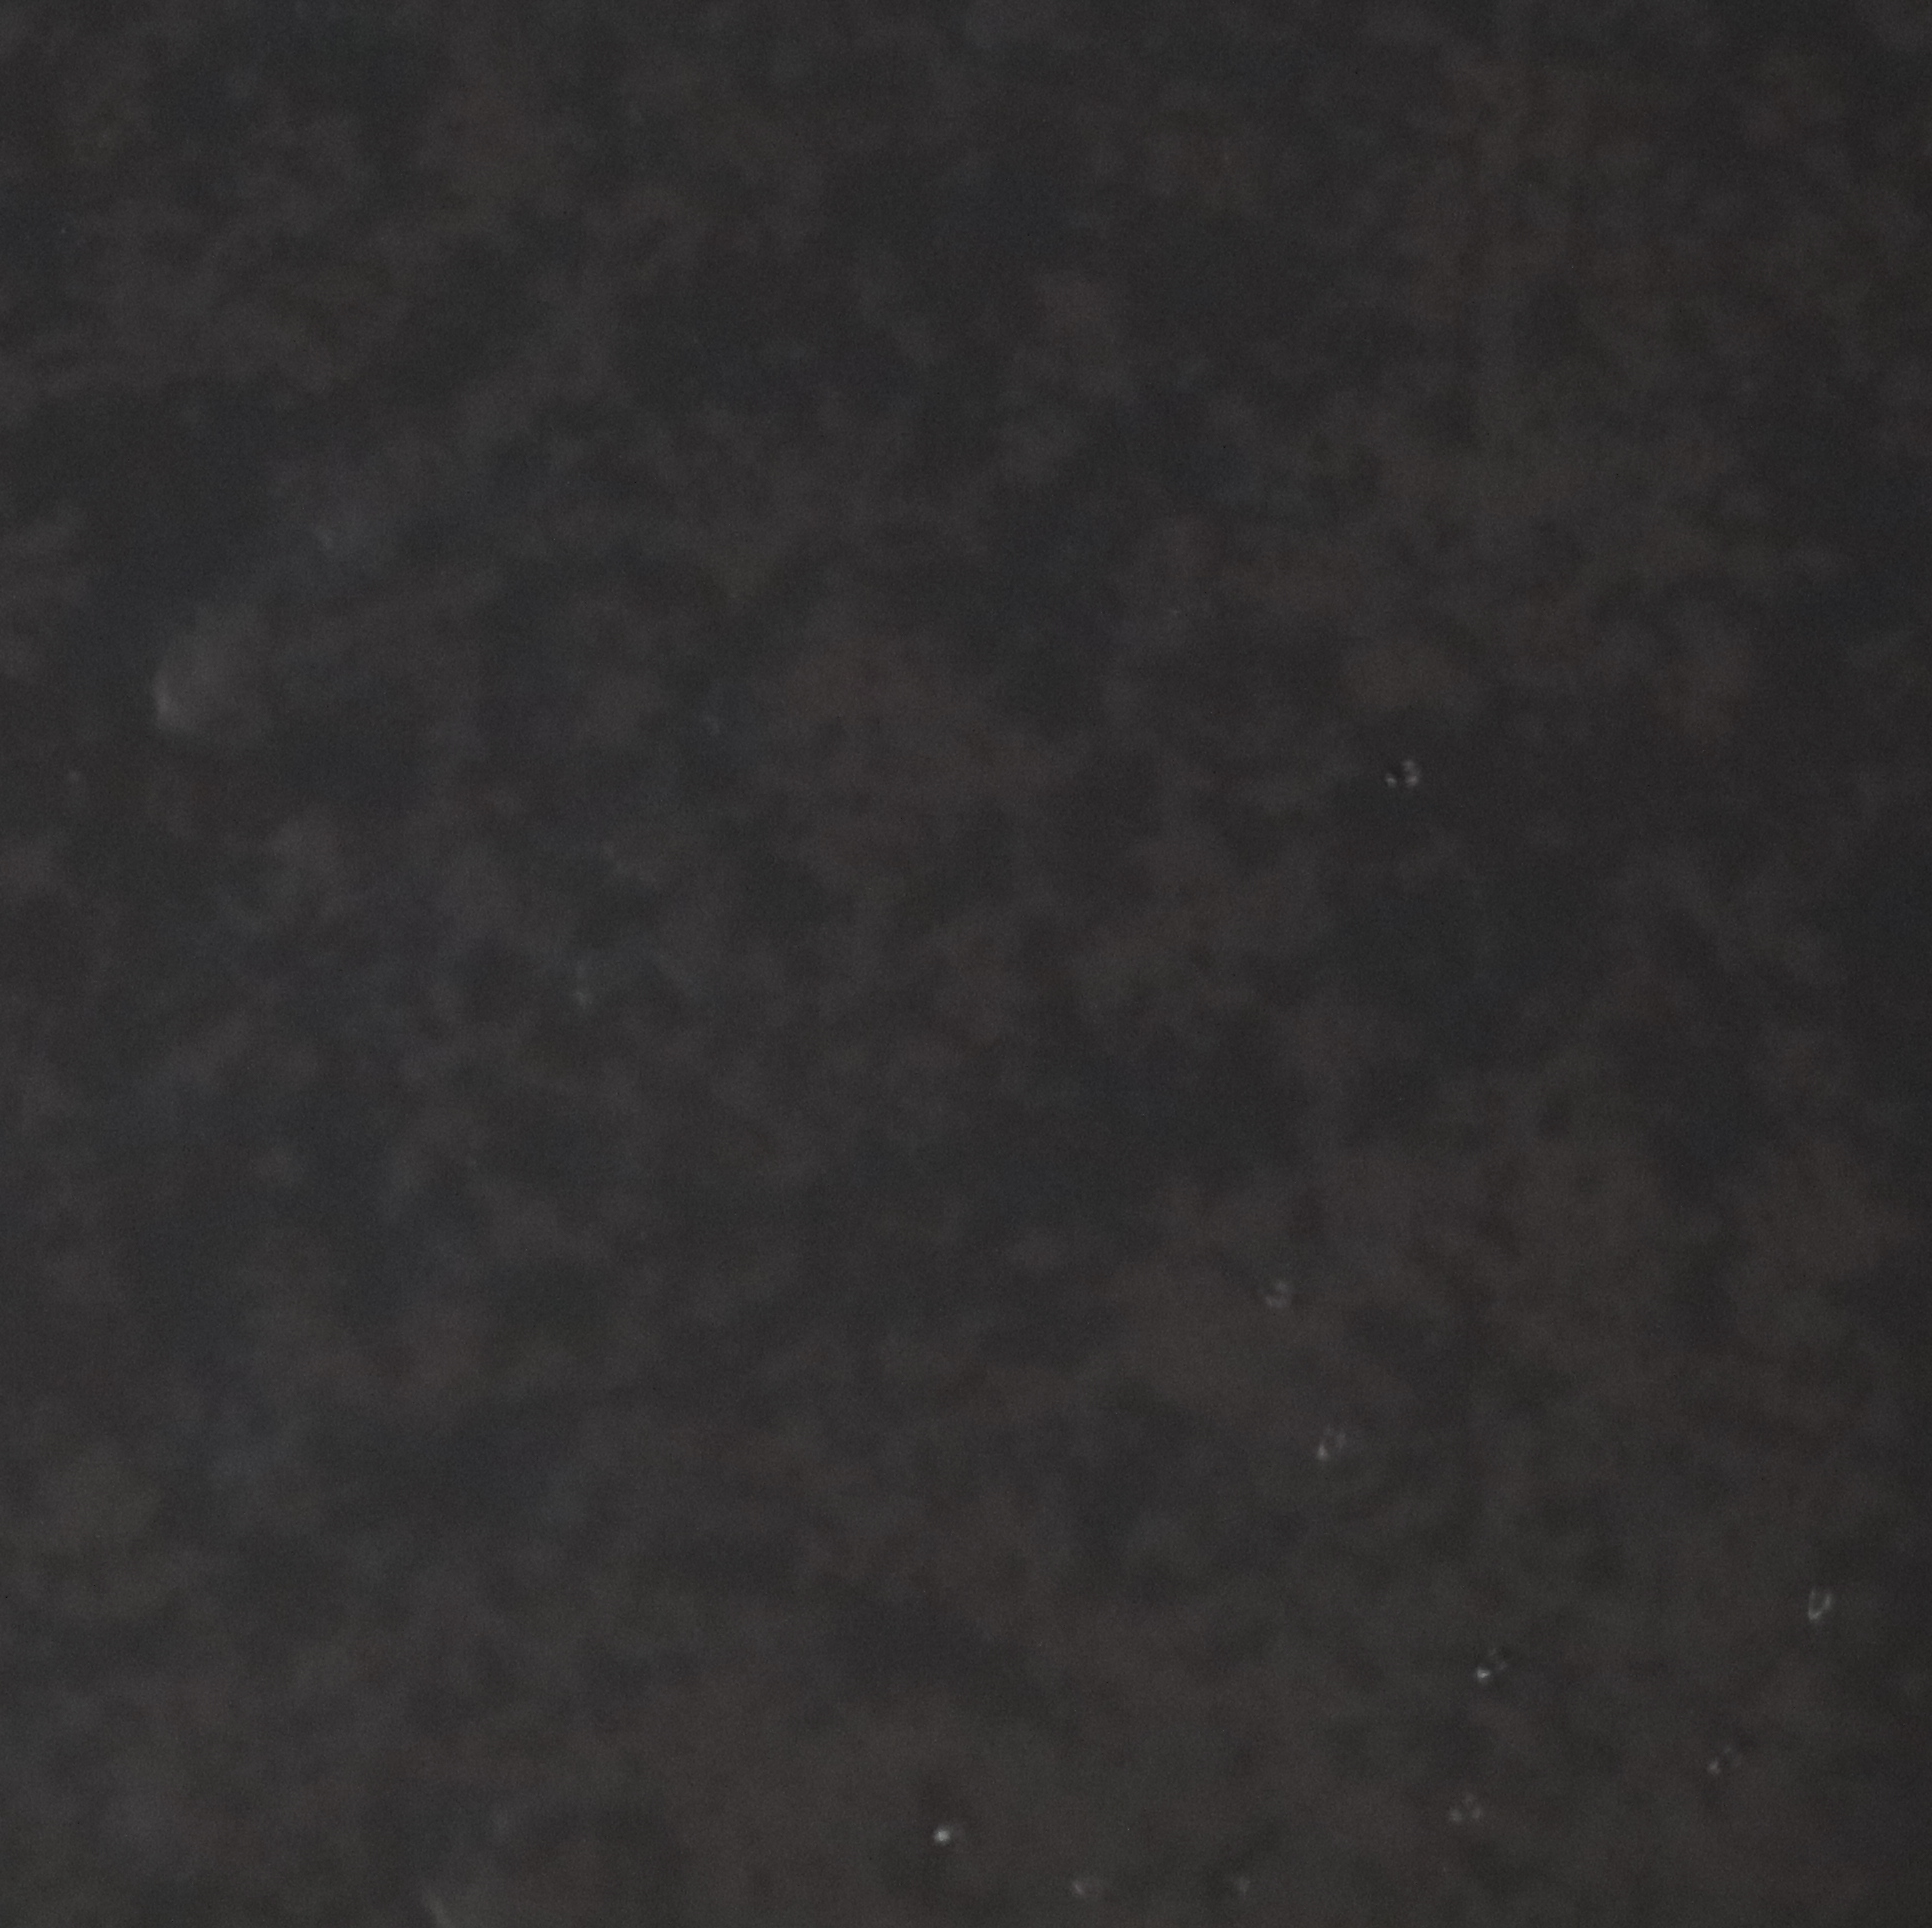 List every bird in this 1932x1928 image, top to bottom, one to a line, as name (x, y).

brant (1403, 775)
brant (1275, 1293)
brant (1330, 1440)
brant (1820, 1602)
brant (1493, 1662)
brant (1723, 1759)
brant (1469, 1804)
brant (954, 1827)
brant (1229, 1888)
brant (1089, 1892)